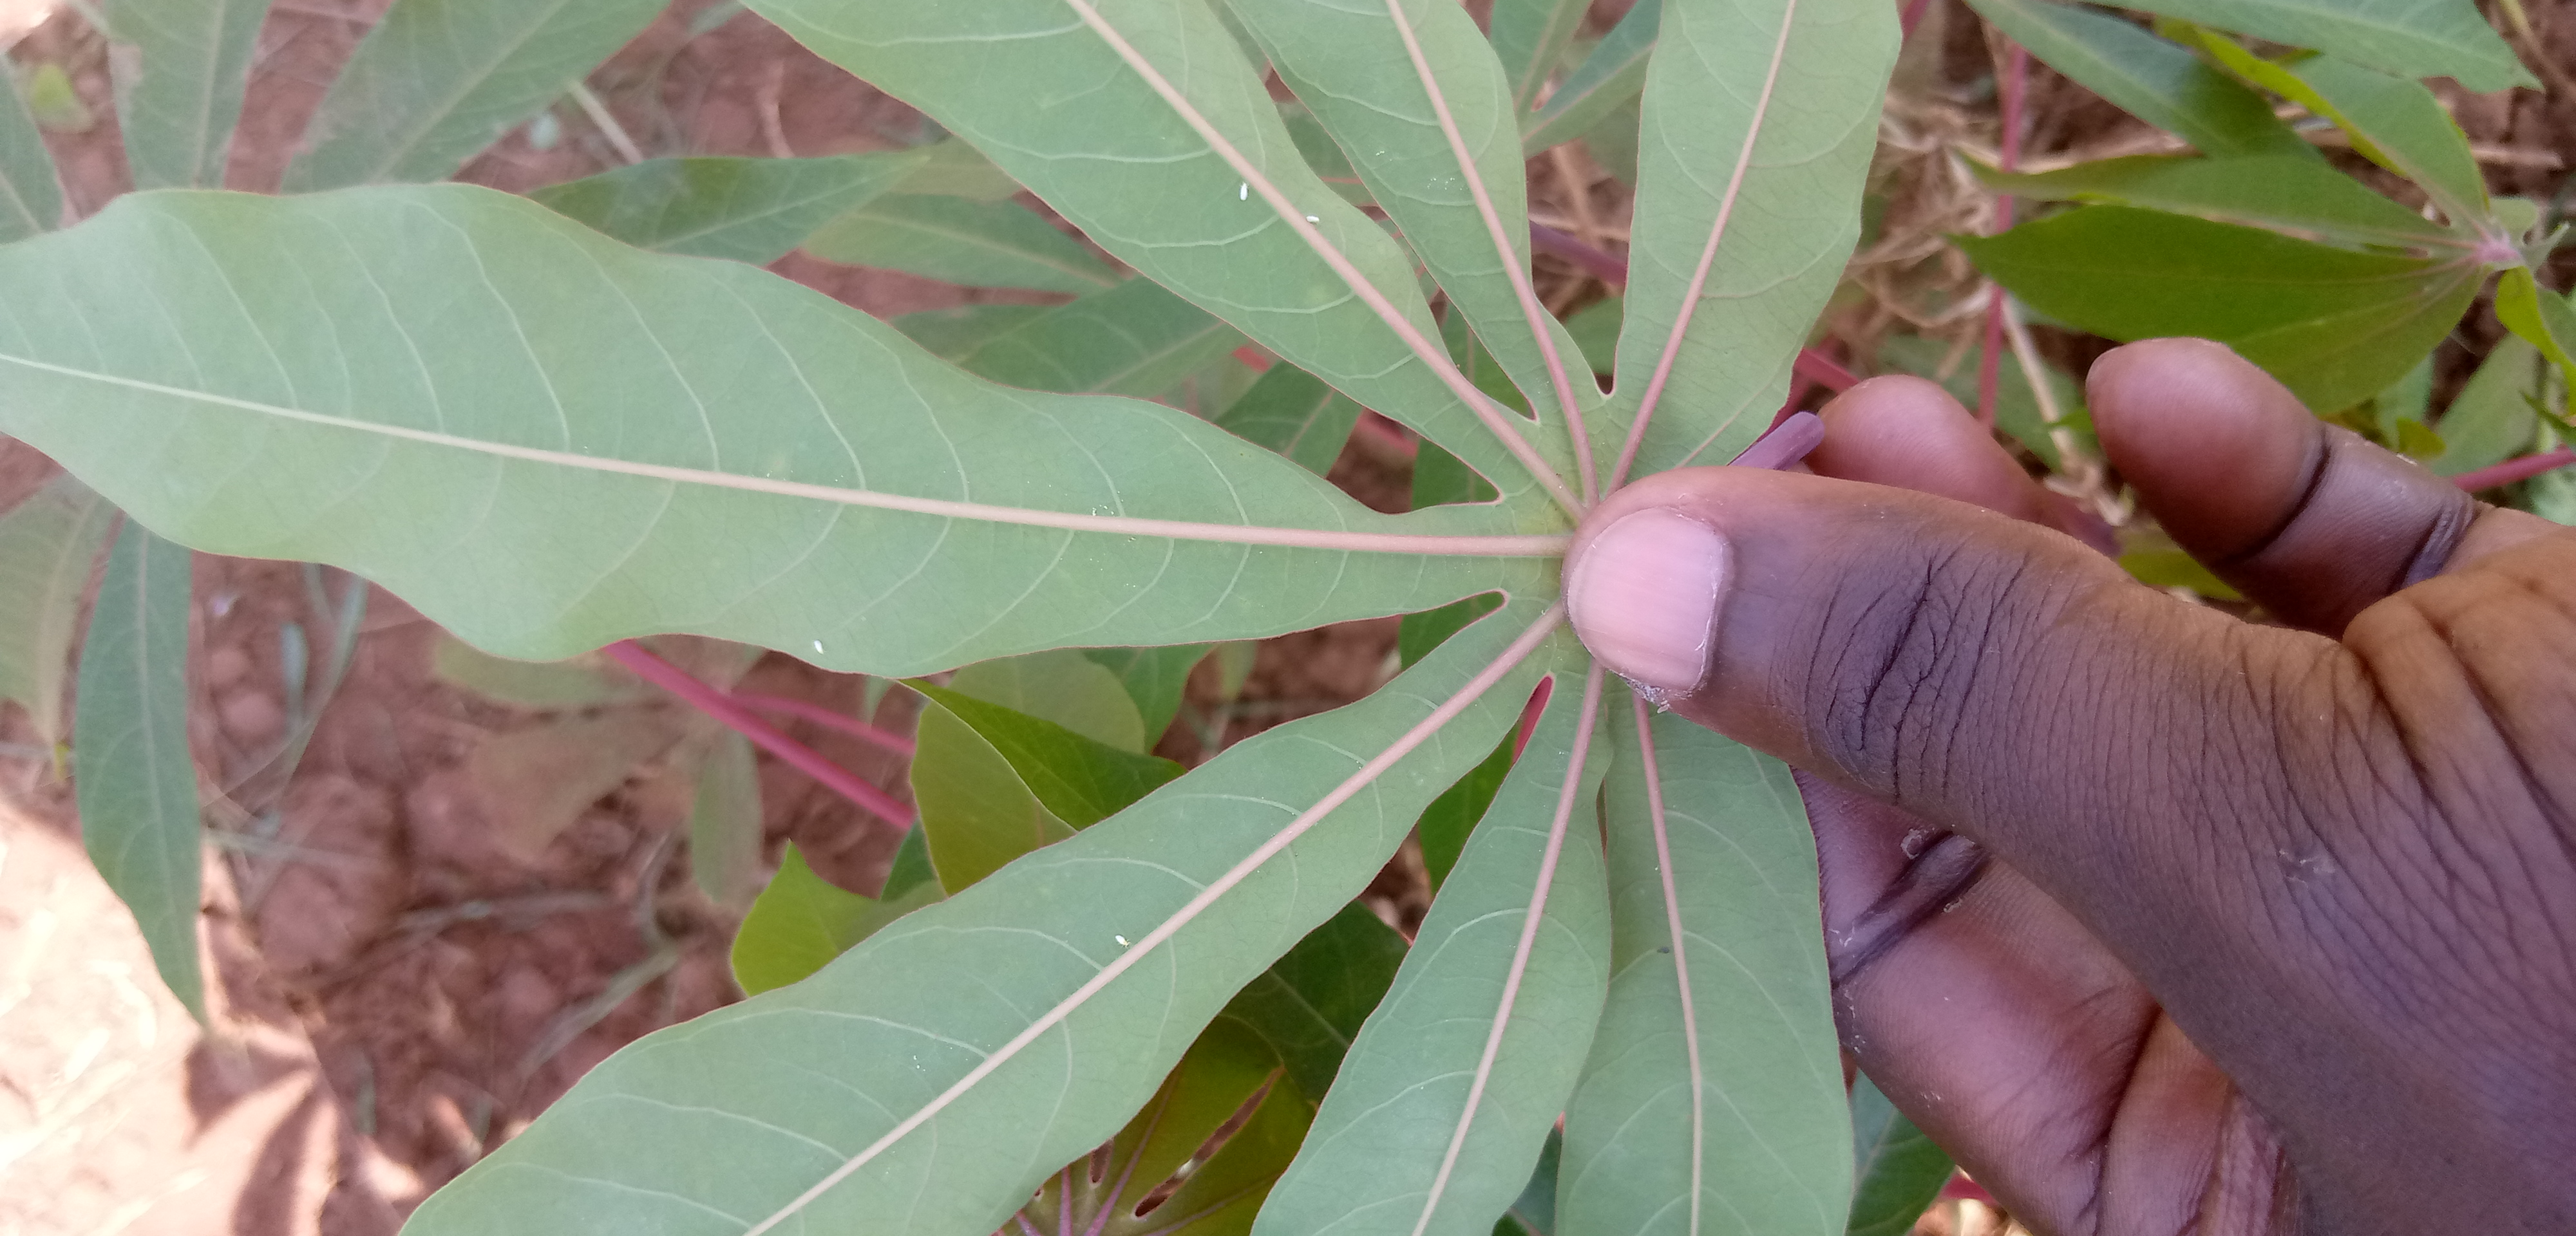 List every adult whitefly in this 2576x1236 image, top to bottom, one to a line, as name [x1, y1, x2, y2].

whitefly [1236, 180, 1251, 203]
whitefly [1303, 211, 1325, 227]
whitefly [810, 635, 828, 655]
whitefly [1113, 932, 1130, 948]